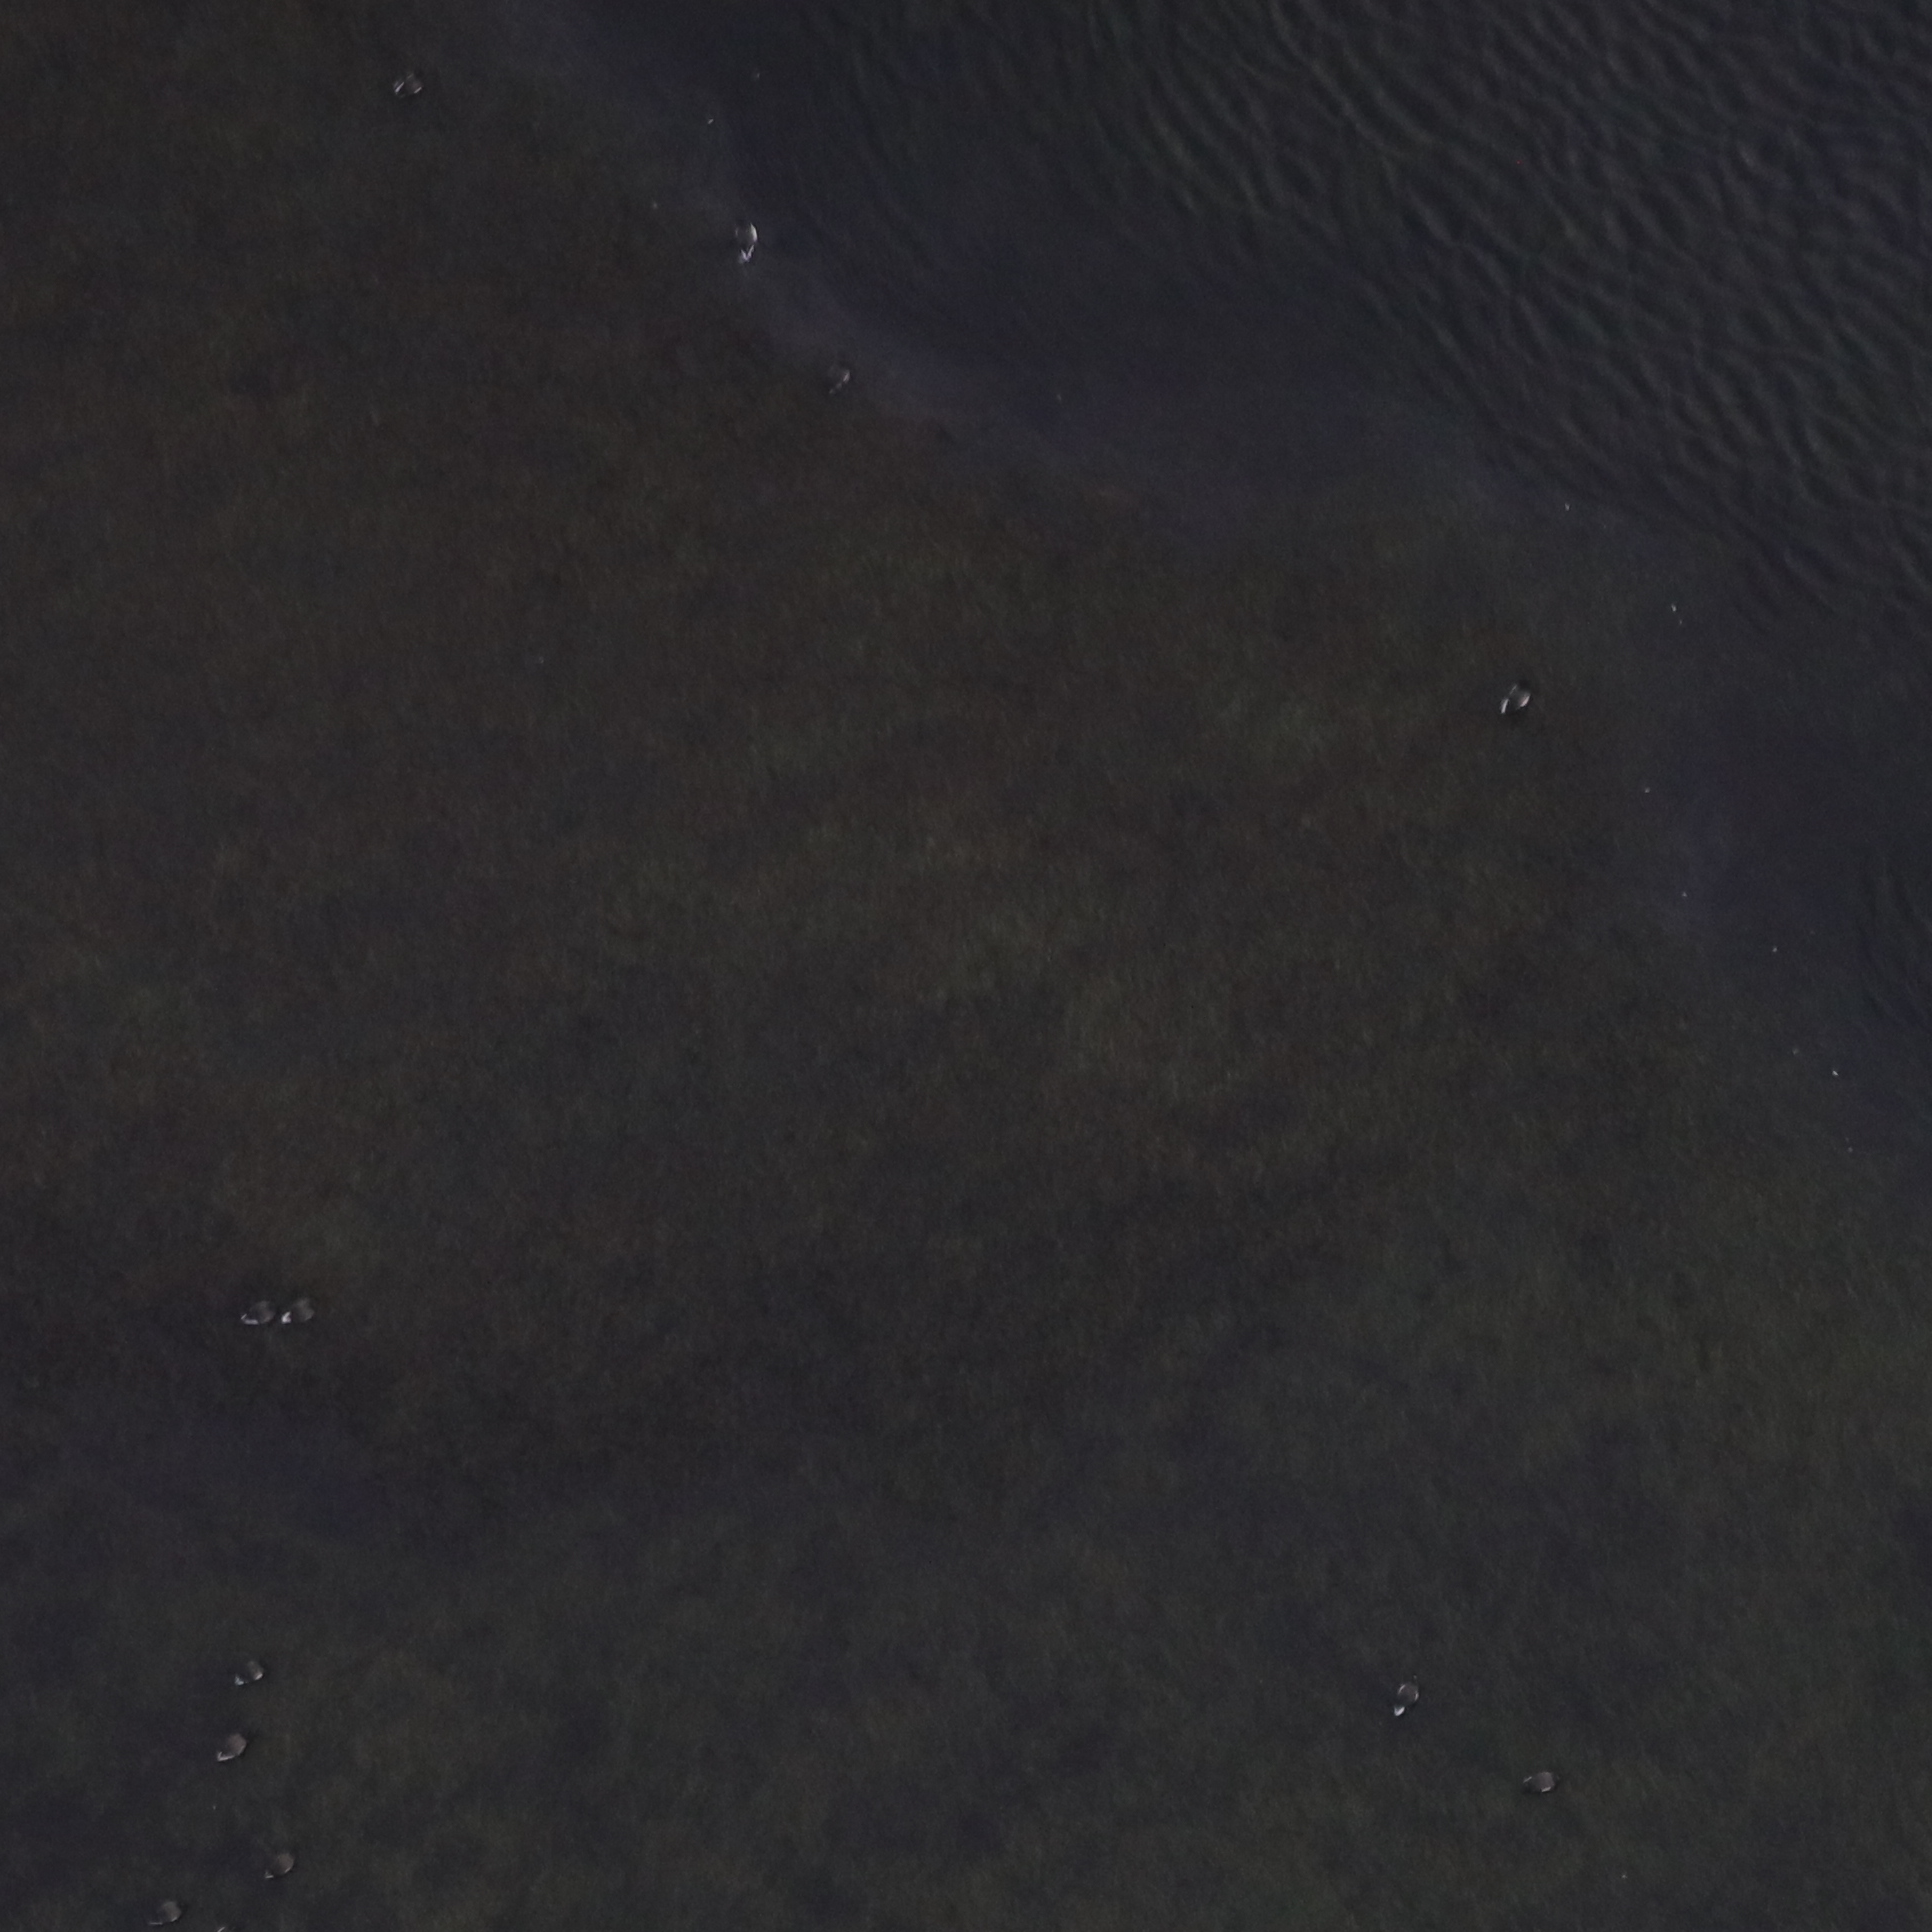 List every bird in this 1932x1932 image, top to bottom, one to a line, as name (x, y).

brant (409, 84)
brant (748, 238)
brant (839, 372)
brant (1517, 699)
brant (295, 1309)
brant (254, 1312)
brant (253, 1673)
brant (1406, 1694)
brant (234, 1746)
brant (1541, 1780)
brant (282, 1863)
brant (169, 1910)